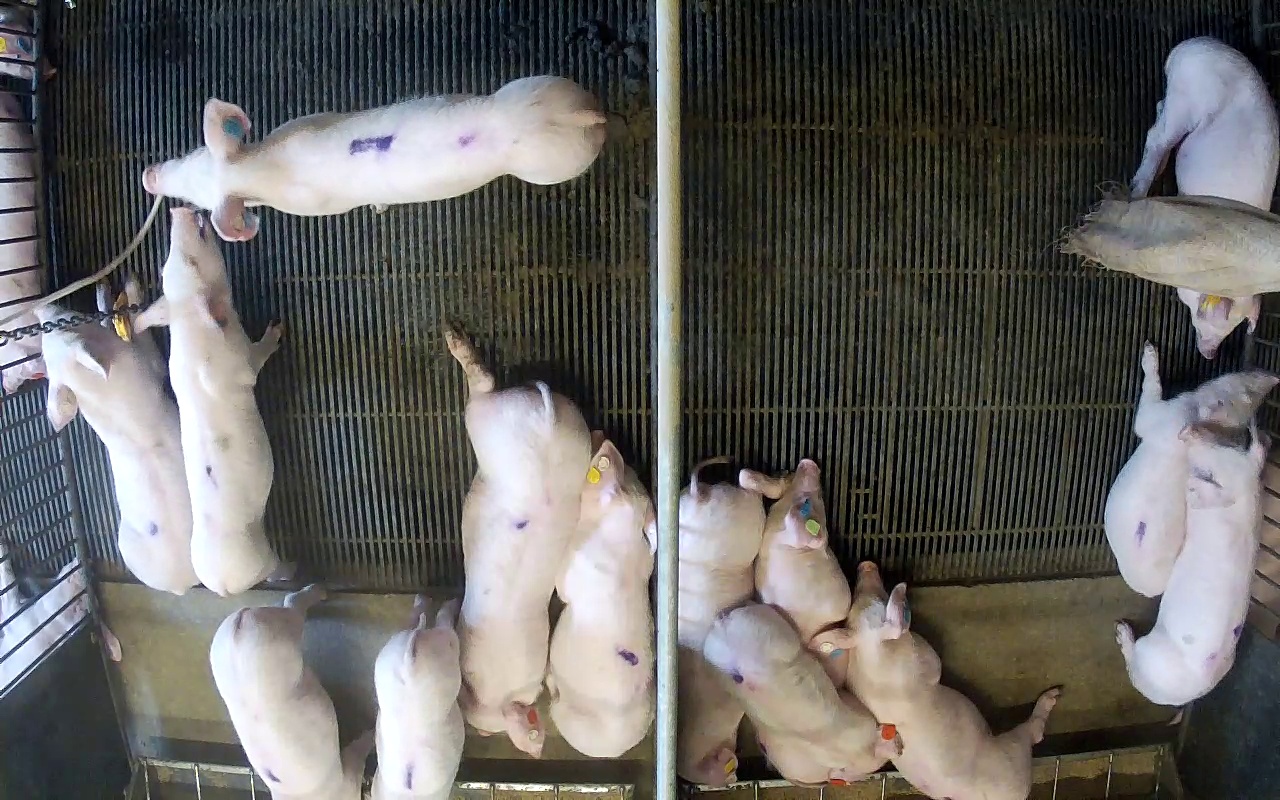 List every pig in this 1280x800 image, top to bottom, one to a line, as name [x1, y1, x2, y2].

pig [1, 24, 59, 83]
pig [1128, 35, 1277, 359]
pig [144, 76, 609, 243]
pig [2, 93, 48, 396]
pig [132, 203, 301, 596]
pig [32, 273, 199, 598]
pig [440, 323, 594, 764]
pig [1103, 340, 1278, 601]
pig [1112, 416, 1268, 707]
pig [549, 432, 657, 760]
pig [1246, 451, 1280, 638]
pig [673, 456, 795, 787]
pig [753, 458, 854, 791]
pig [807, 560, 1062, 799]
pig [208, 585, 376, 799]
pig [372, 594, 466, 799]
pig [704, 603, 903, 788]